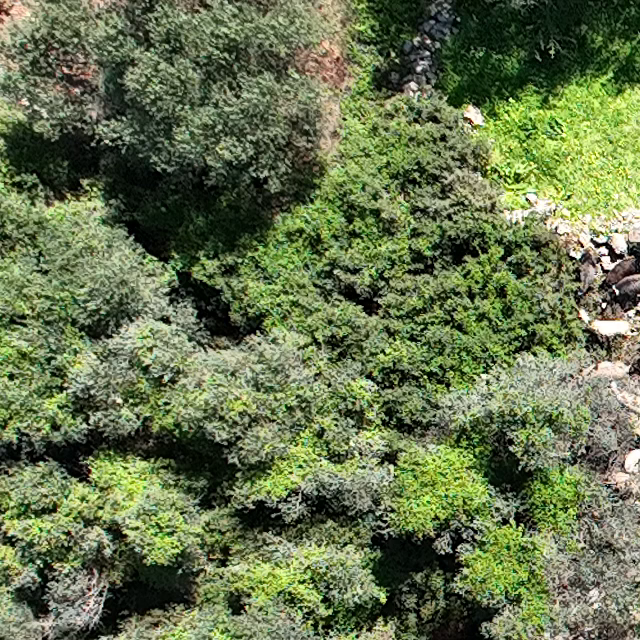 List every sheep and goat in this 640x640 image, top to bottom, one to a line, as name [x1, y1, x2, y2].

sheep [550, 238, 580, 287]
sheep [576, 247, 600, 295]
sheep [600, 255, 637, 293]
sheep [594, 275, 639, 309]
sheep [580, 310, 631, 337]
sheep [576, 361, 629, 384]
sheep [609, 382, 639, 416]
sheep [624, 412, 639, 439]
sheep [625, 449, 639, 472]
sheep [522, 635, 567, 639]